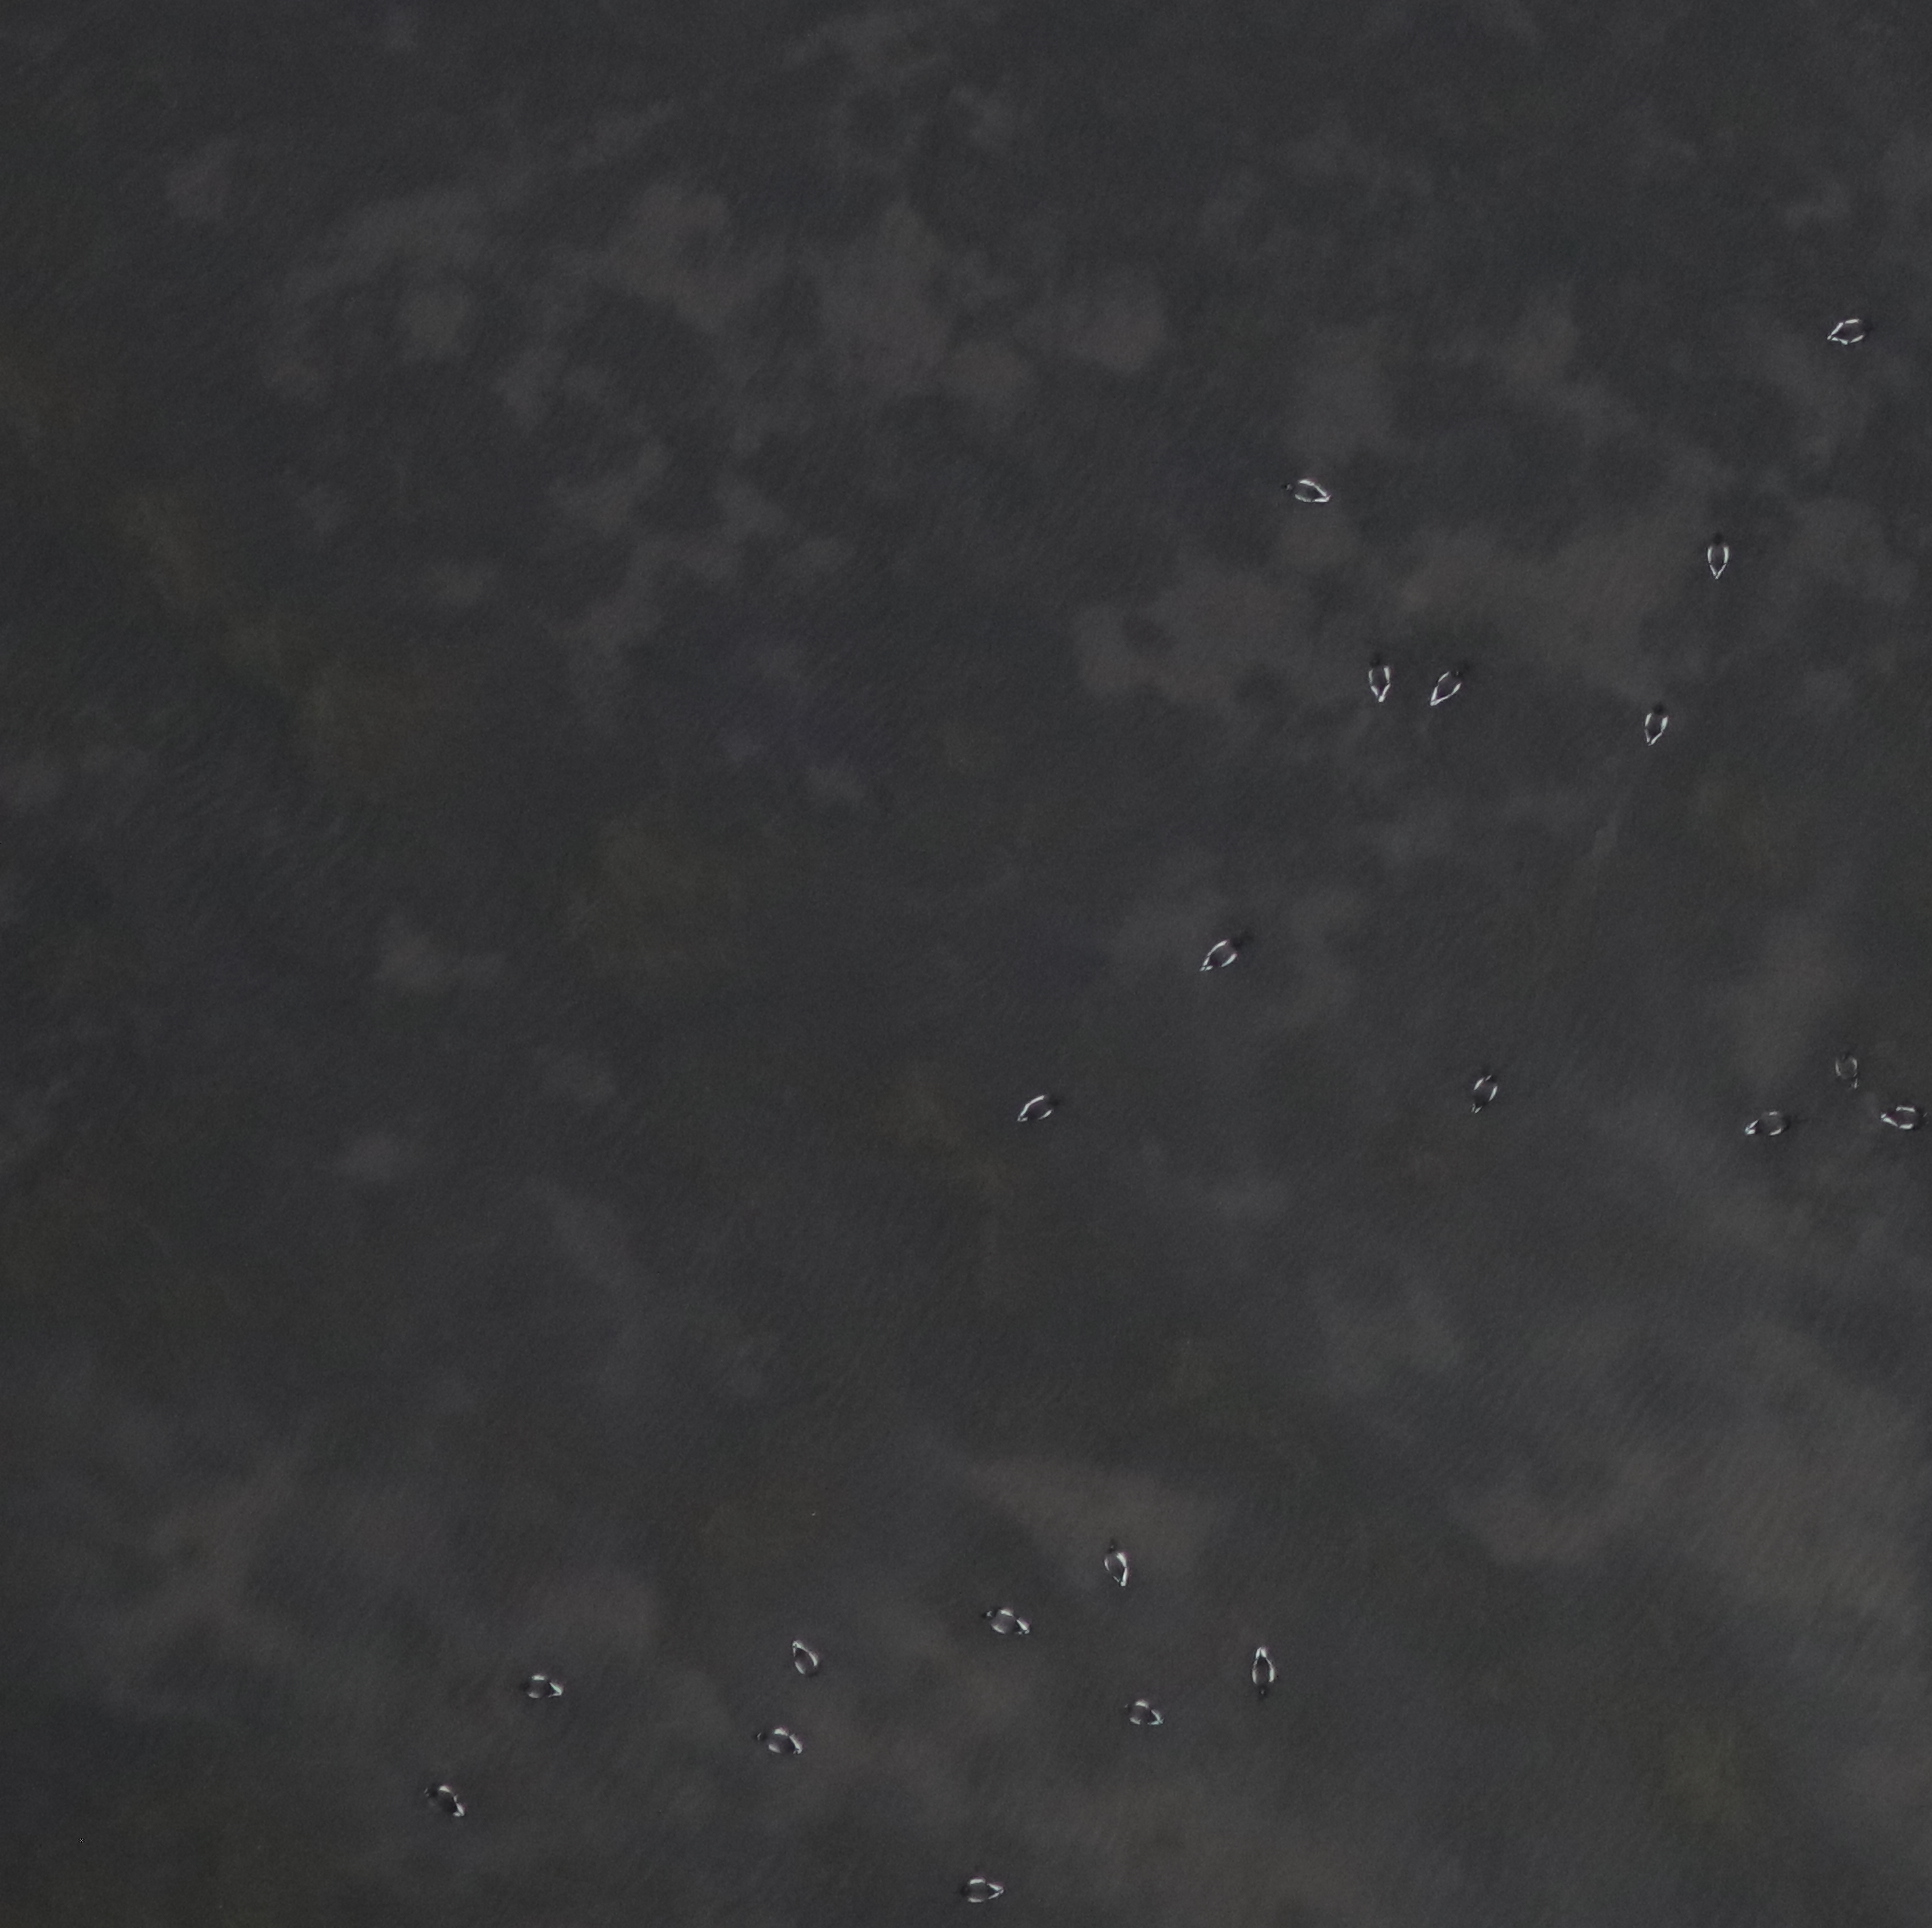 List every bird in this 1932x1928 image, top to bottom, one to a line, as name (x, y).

brant (1849, 330)
brant (1304, 489)
brant (1718, 556)
brant (1379, 679)
brant (1446, 685)
brant (1656, 723)
brant (1222, 953)
brant (1848, 1068)
brant (1485, 1092)
brant (1040, 1108)
brant (1904, 1117)
brant (1770, 1125)
brant (1116, 1566)
brant (1004, 1623)
brant (806, 1660)
brant (1264, 1673)
brant (541, 1688)
brant (1142, 1715)
brant (780, 1742)
brant (447, 1800)
brant (979, 1891)